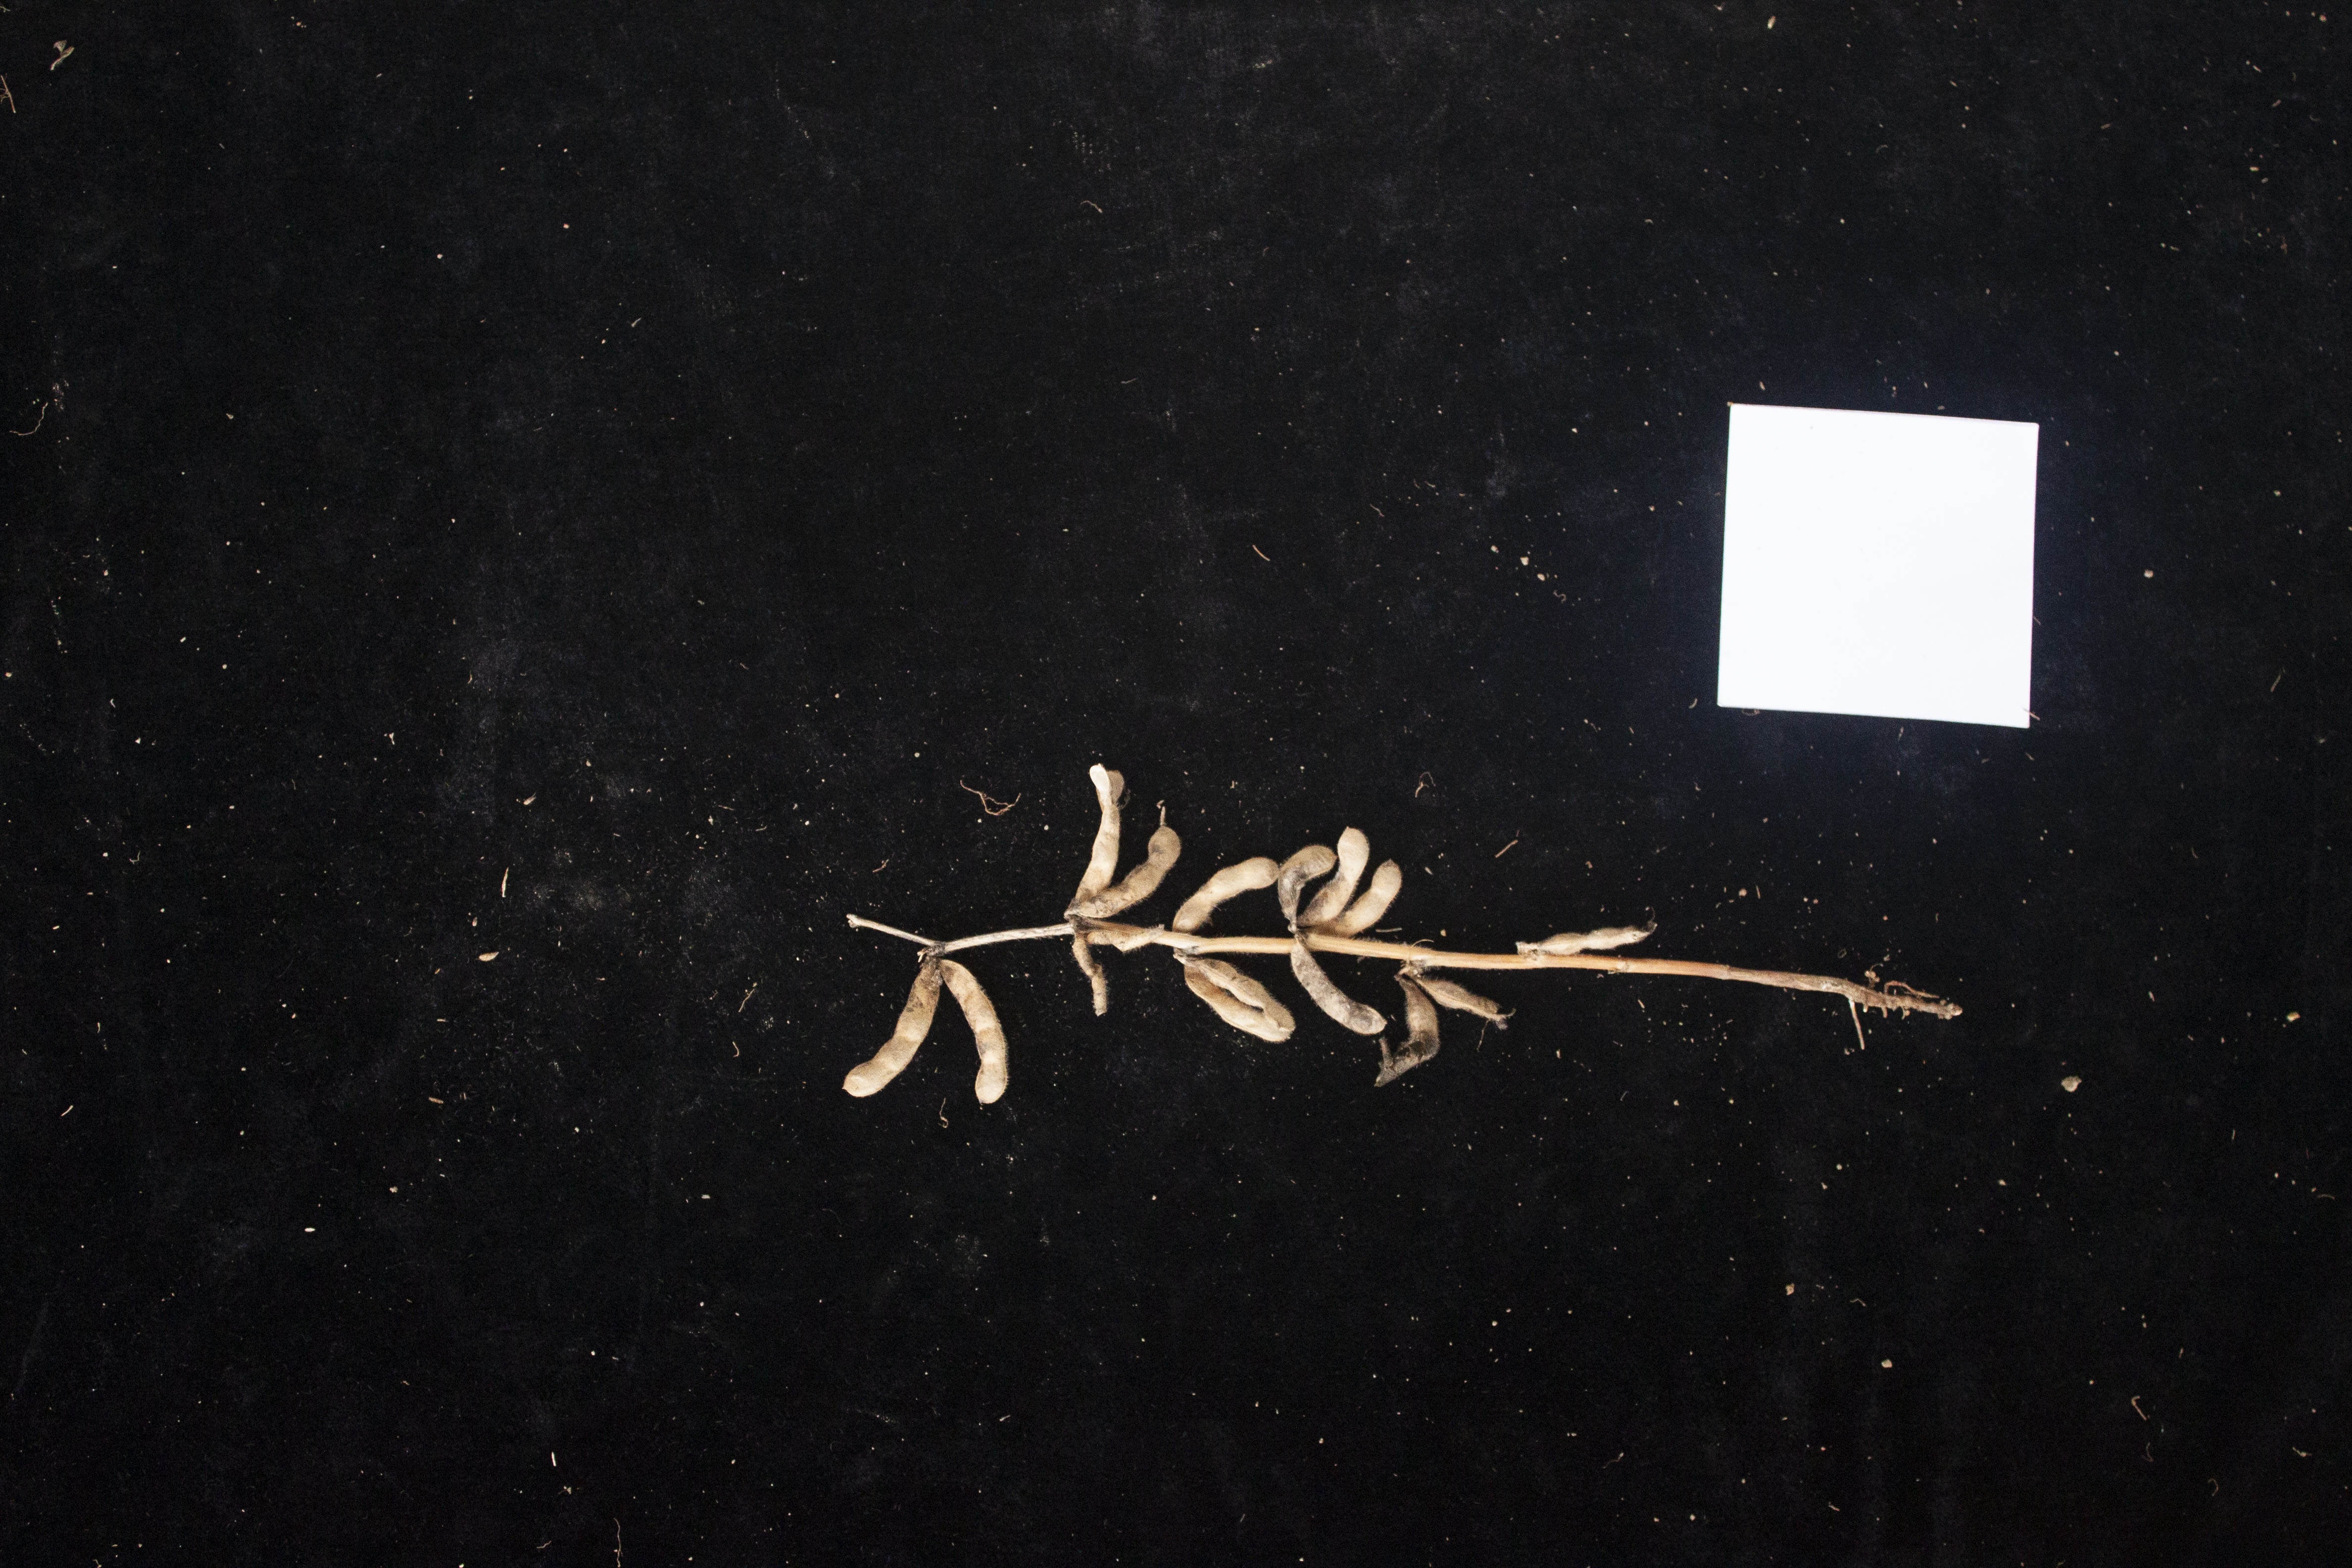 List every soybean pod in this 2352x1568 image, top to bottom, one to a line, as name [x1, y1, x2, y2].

soybean pod [1075, 766, 1123, 902]
soybean pod [1065, 828, 1180, 922]
soybean pod [1300, 829, 1371, 925]
soybean pod [1277, 846, 1335, 927]
soybean pod [1174, 860, 1282, 935]
soybean pod [1317, 863, 1404, 938]
soybean pod [1528, 929, 1653, 956]
soybean pod [1291, 939, 1384, 1038]
soybean pod [1177, 959, 1294, 1031]
soybean pod [940, 961, 1009, 1103]
soybean pod [841, 967, 939, 1099]
soybean pod [1187, 971, 1289, 1043]
soybean pod [1397, 980, 1437, 1070]
soybean pod [1415, 981, 1496, 1018]